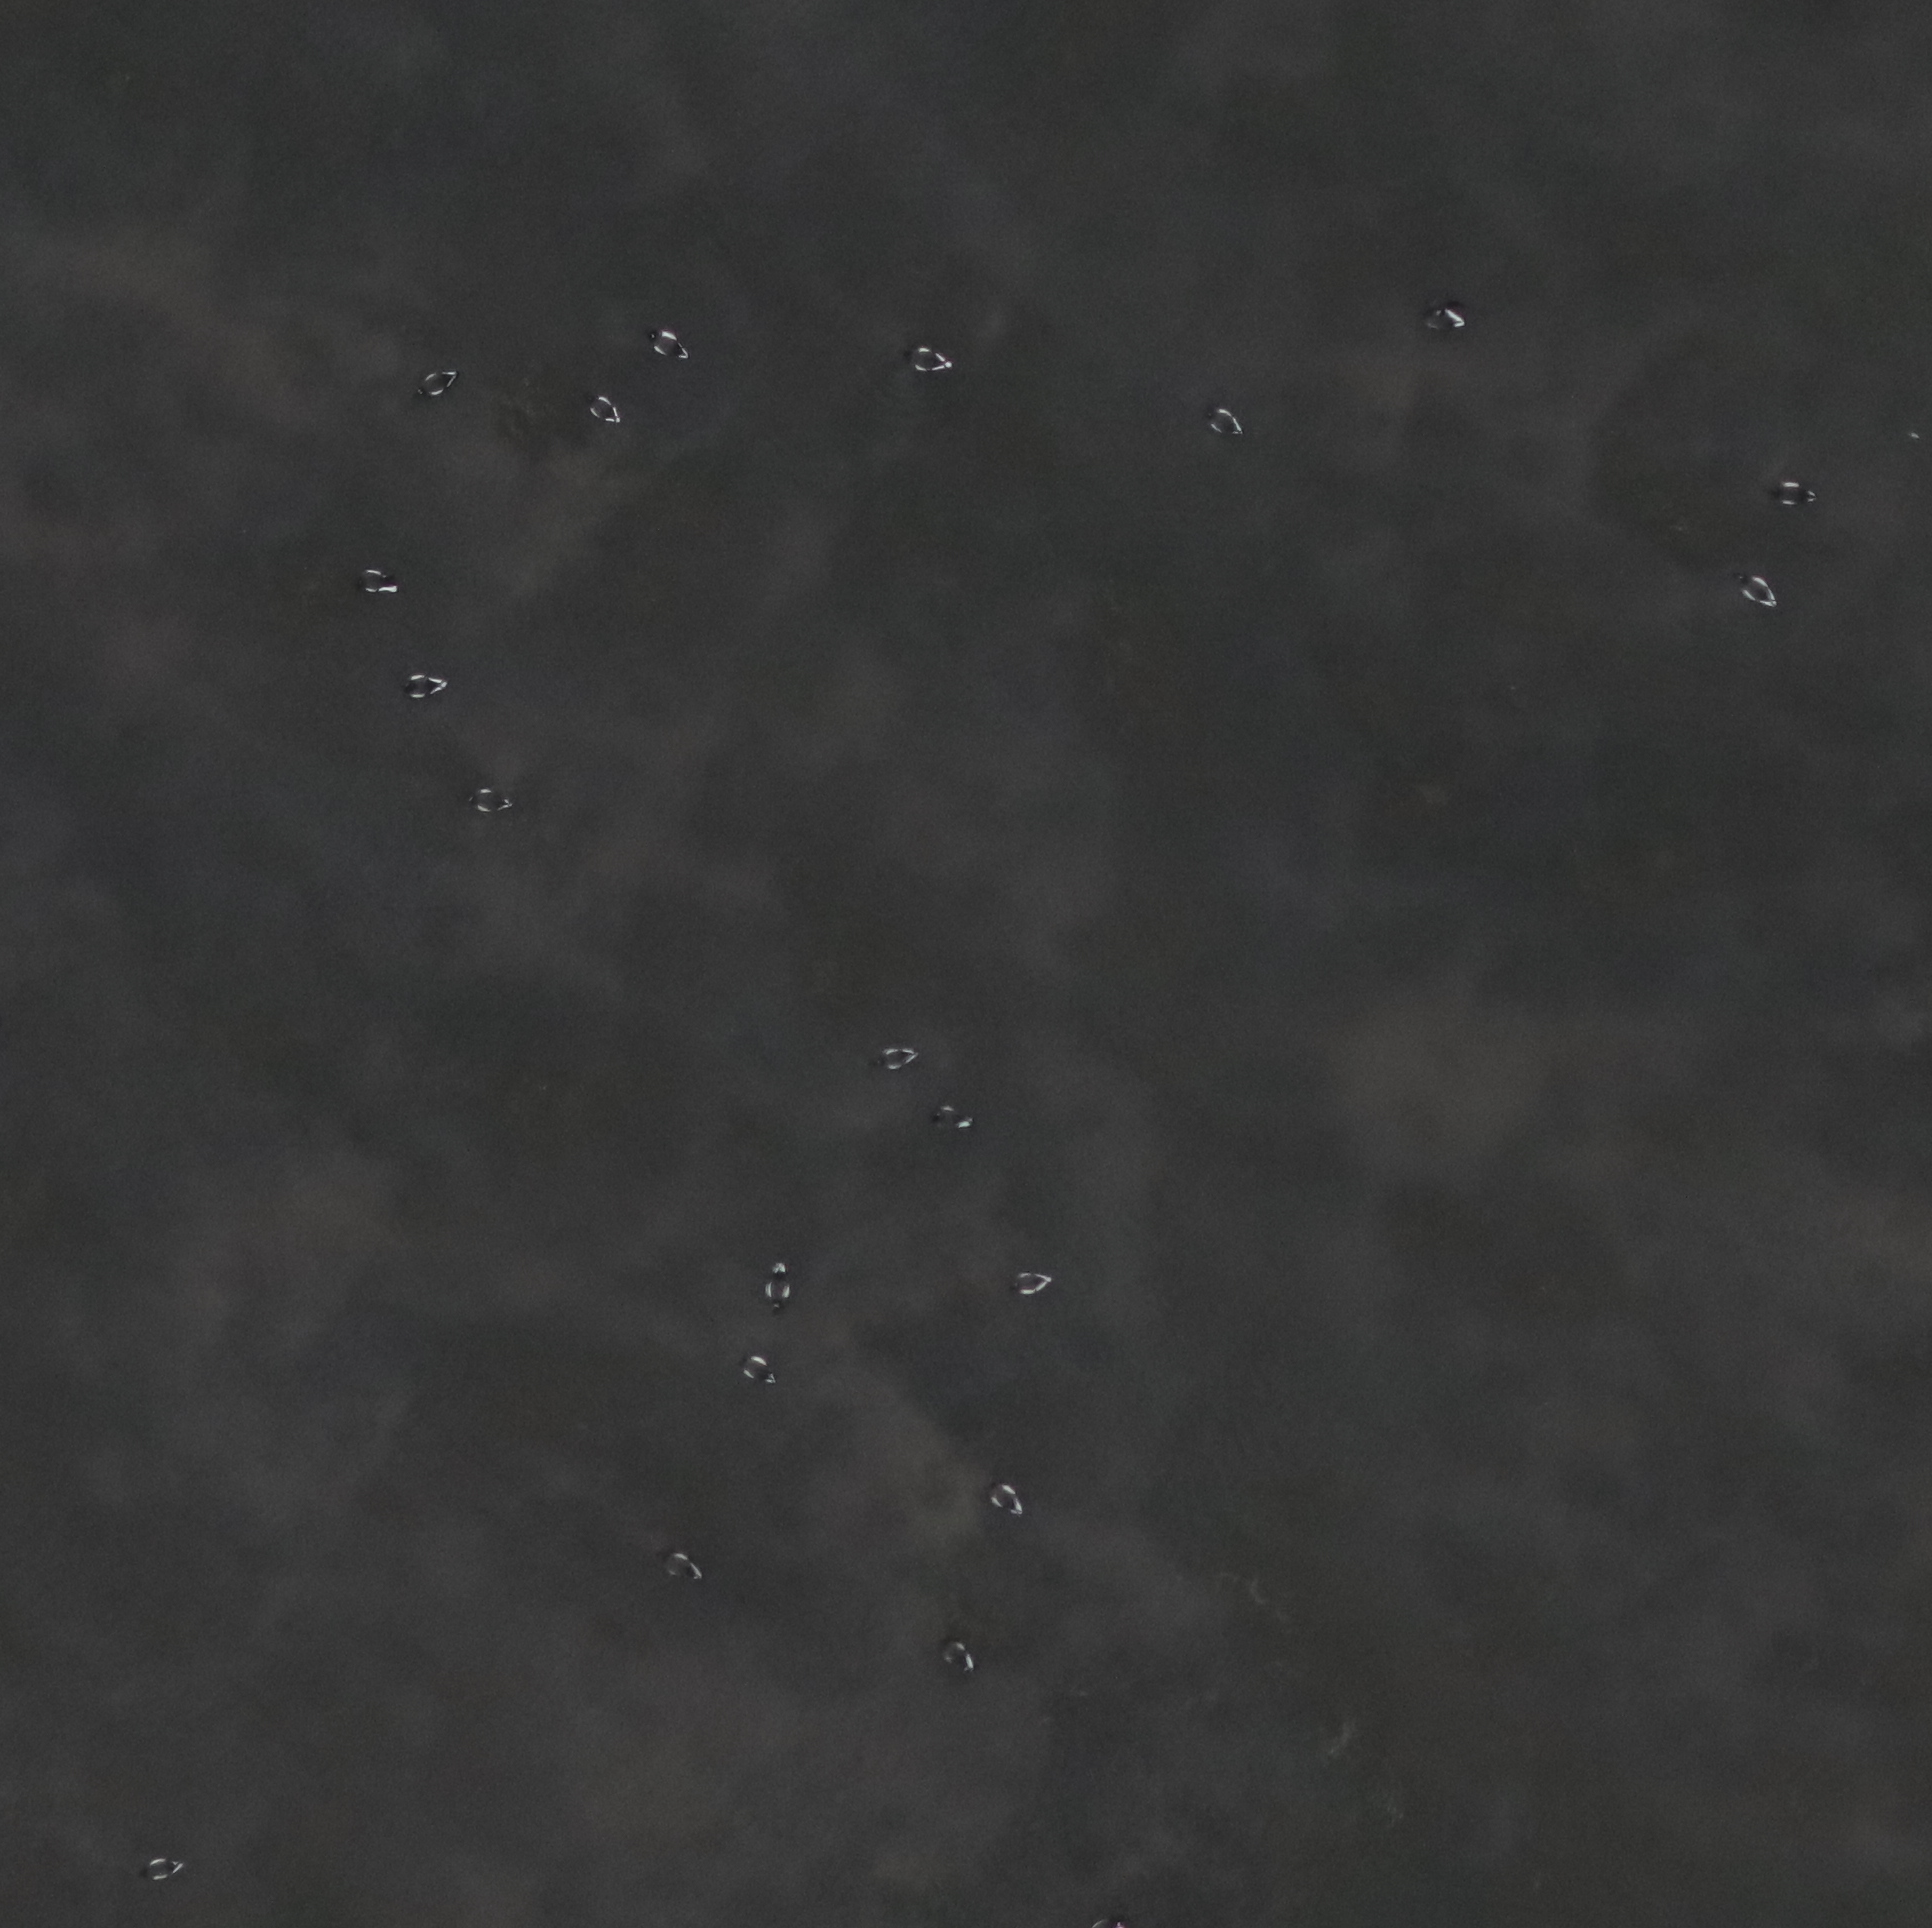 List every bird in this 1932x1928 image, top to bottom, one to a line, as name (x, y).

brant (1446, 317)
brant (664, 343)
brant (924, 360)
brant (434, 383)
brant (602, 407)
brant (1225, 422)
brant (1790, 492)
brant (374, 576)
brant (1755, 590)
brant (421, 686)
brant (487, 791)
brant (893, 1058)
brant (948, 1115)
brant (1028, 1283)
brant (777, 1287)
brant (757, 1368)
brant (1005, 1498)
brant (680, 1565)
brant (956, 1657)
brant (160, 1868)